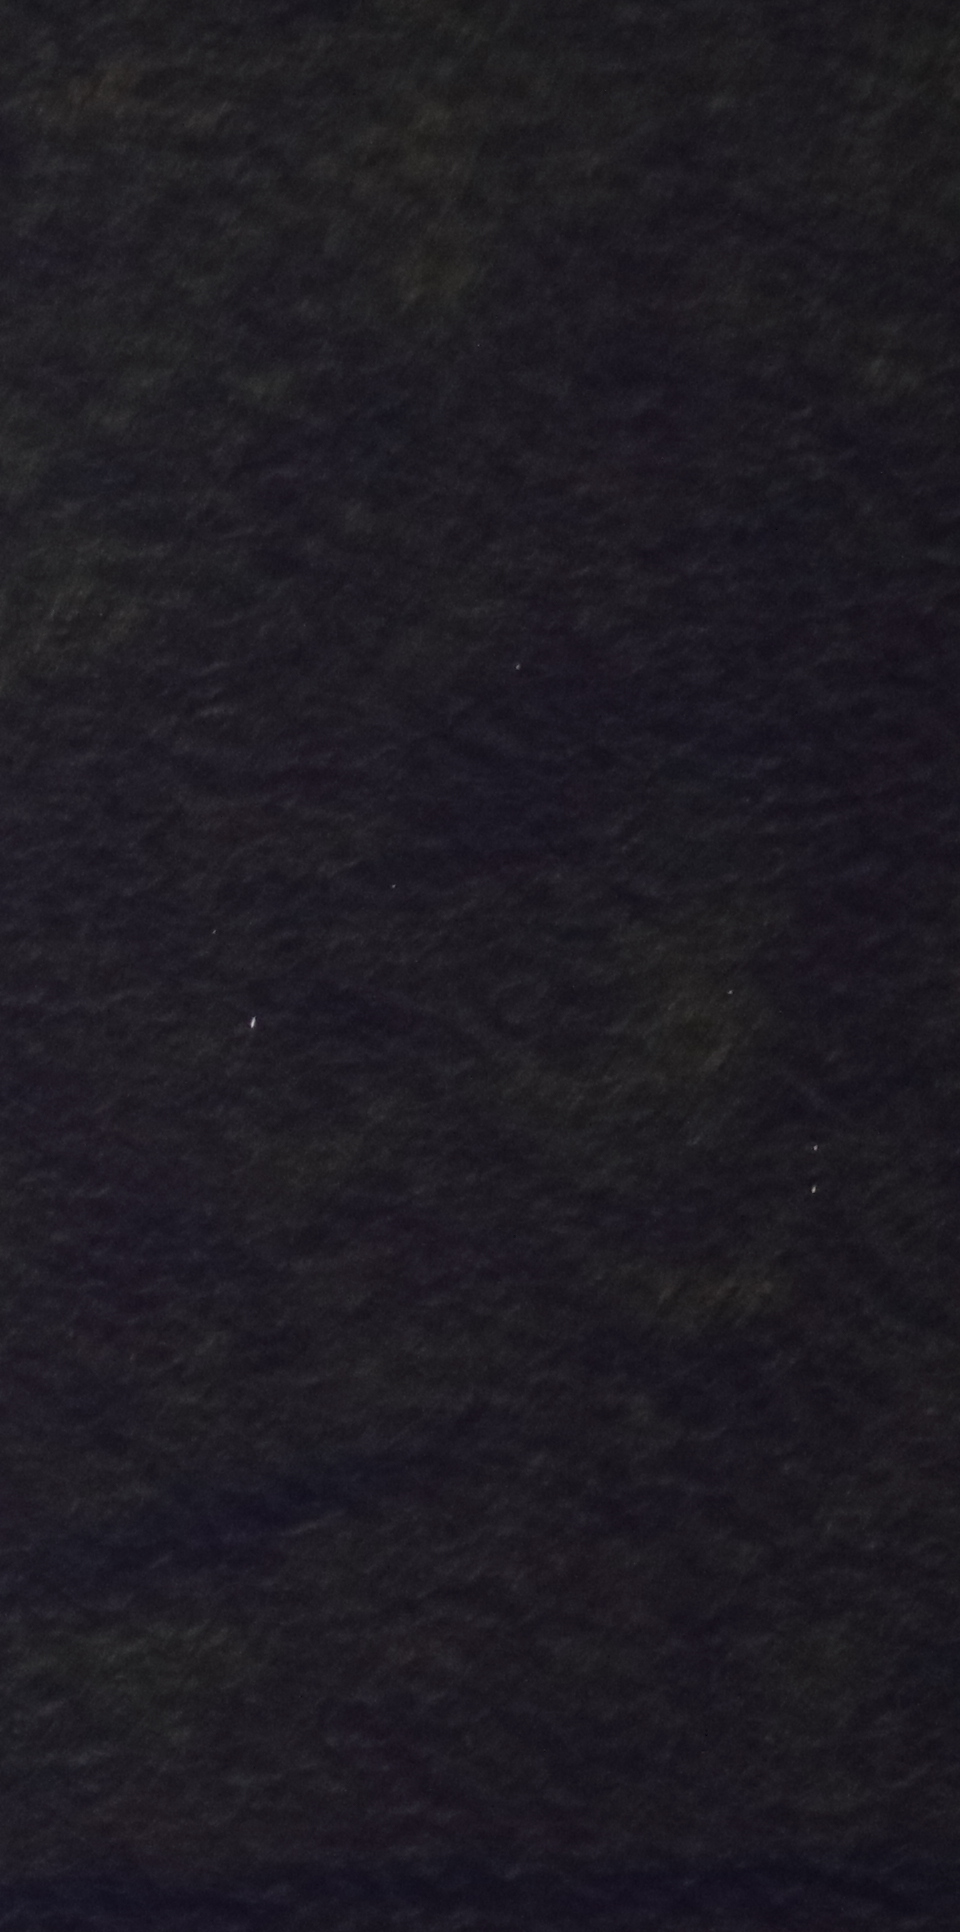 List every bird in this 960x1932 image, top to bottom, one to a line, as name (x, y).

None